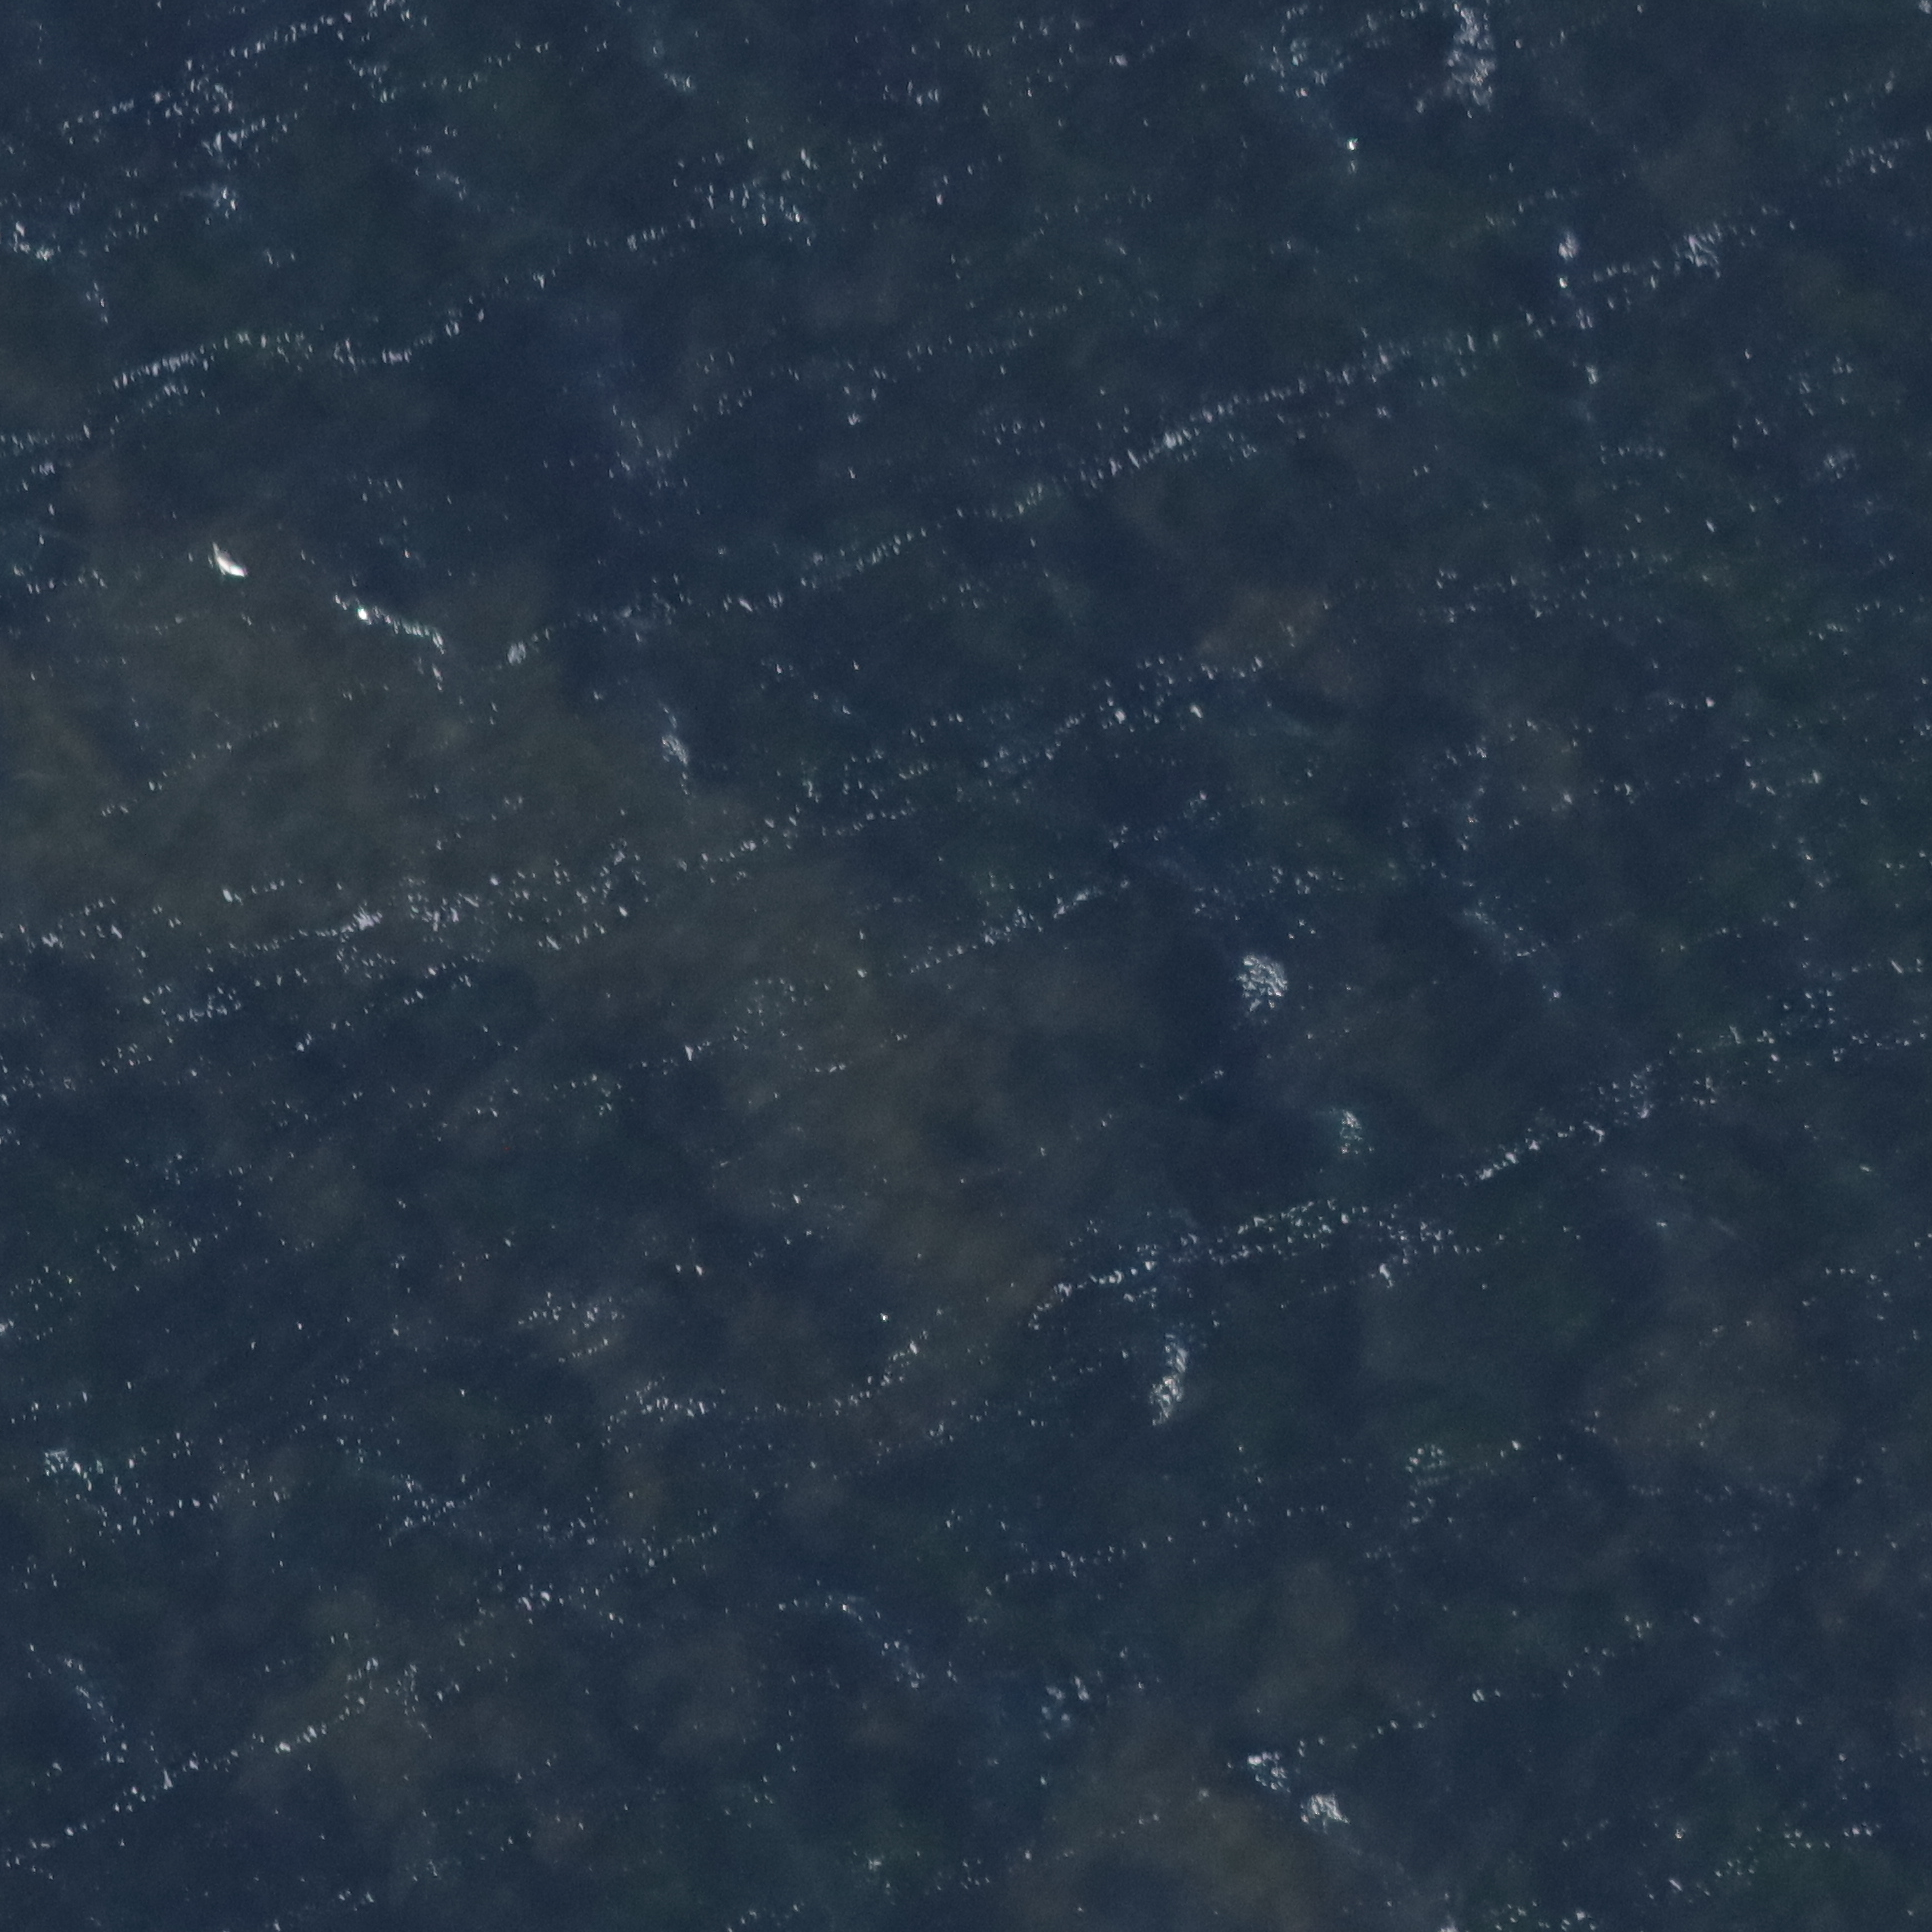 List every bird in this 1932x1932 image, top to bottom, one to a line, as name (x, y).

brant (230, 563)